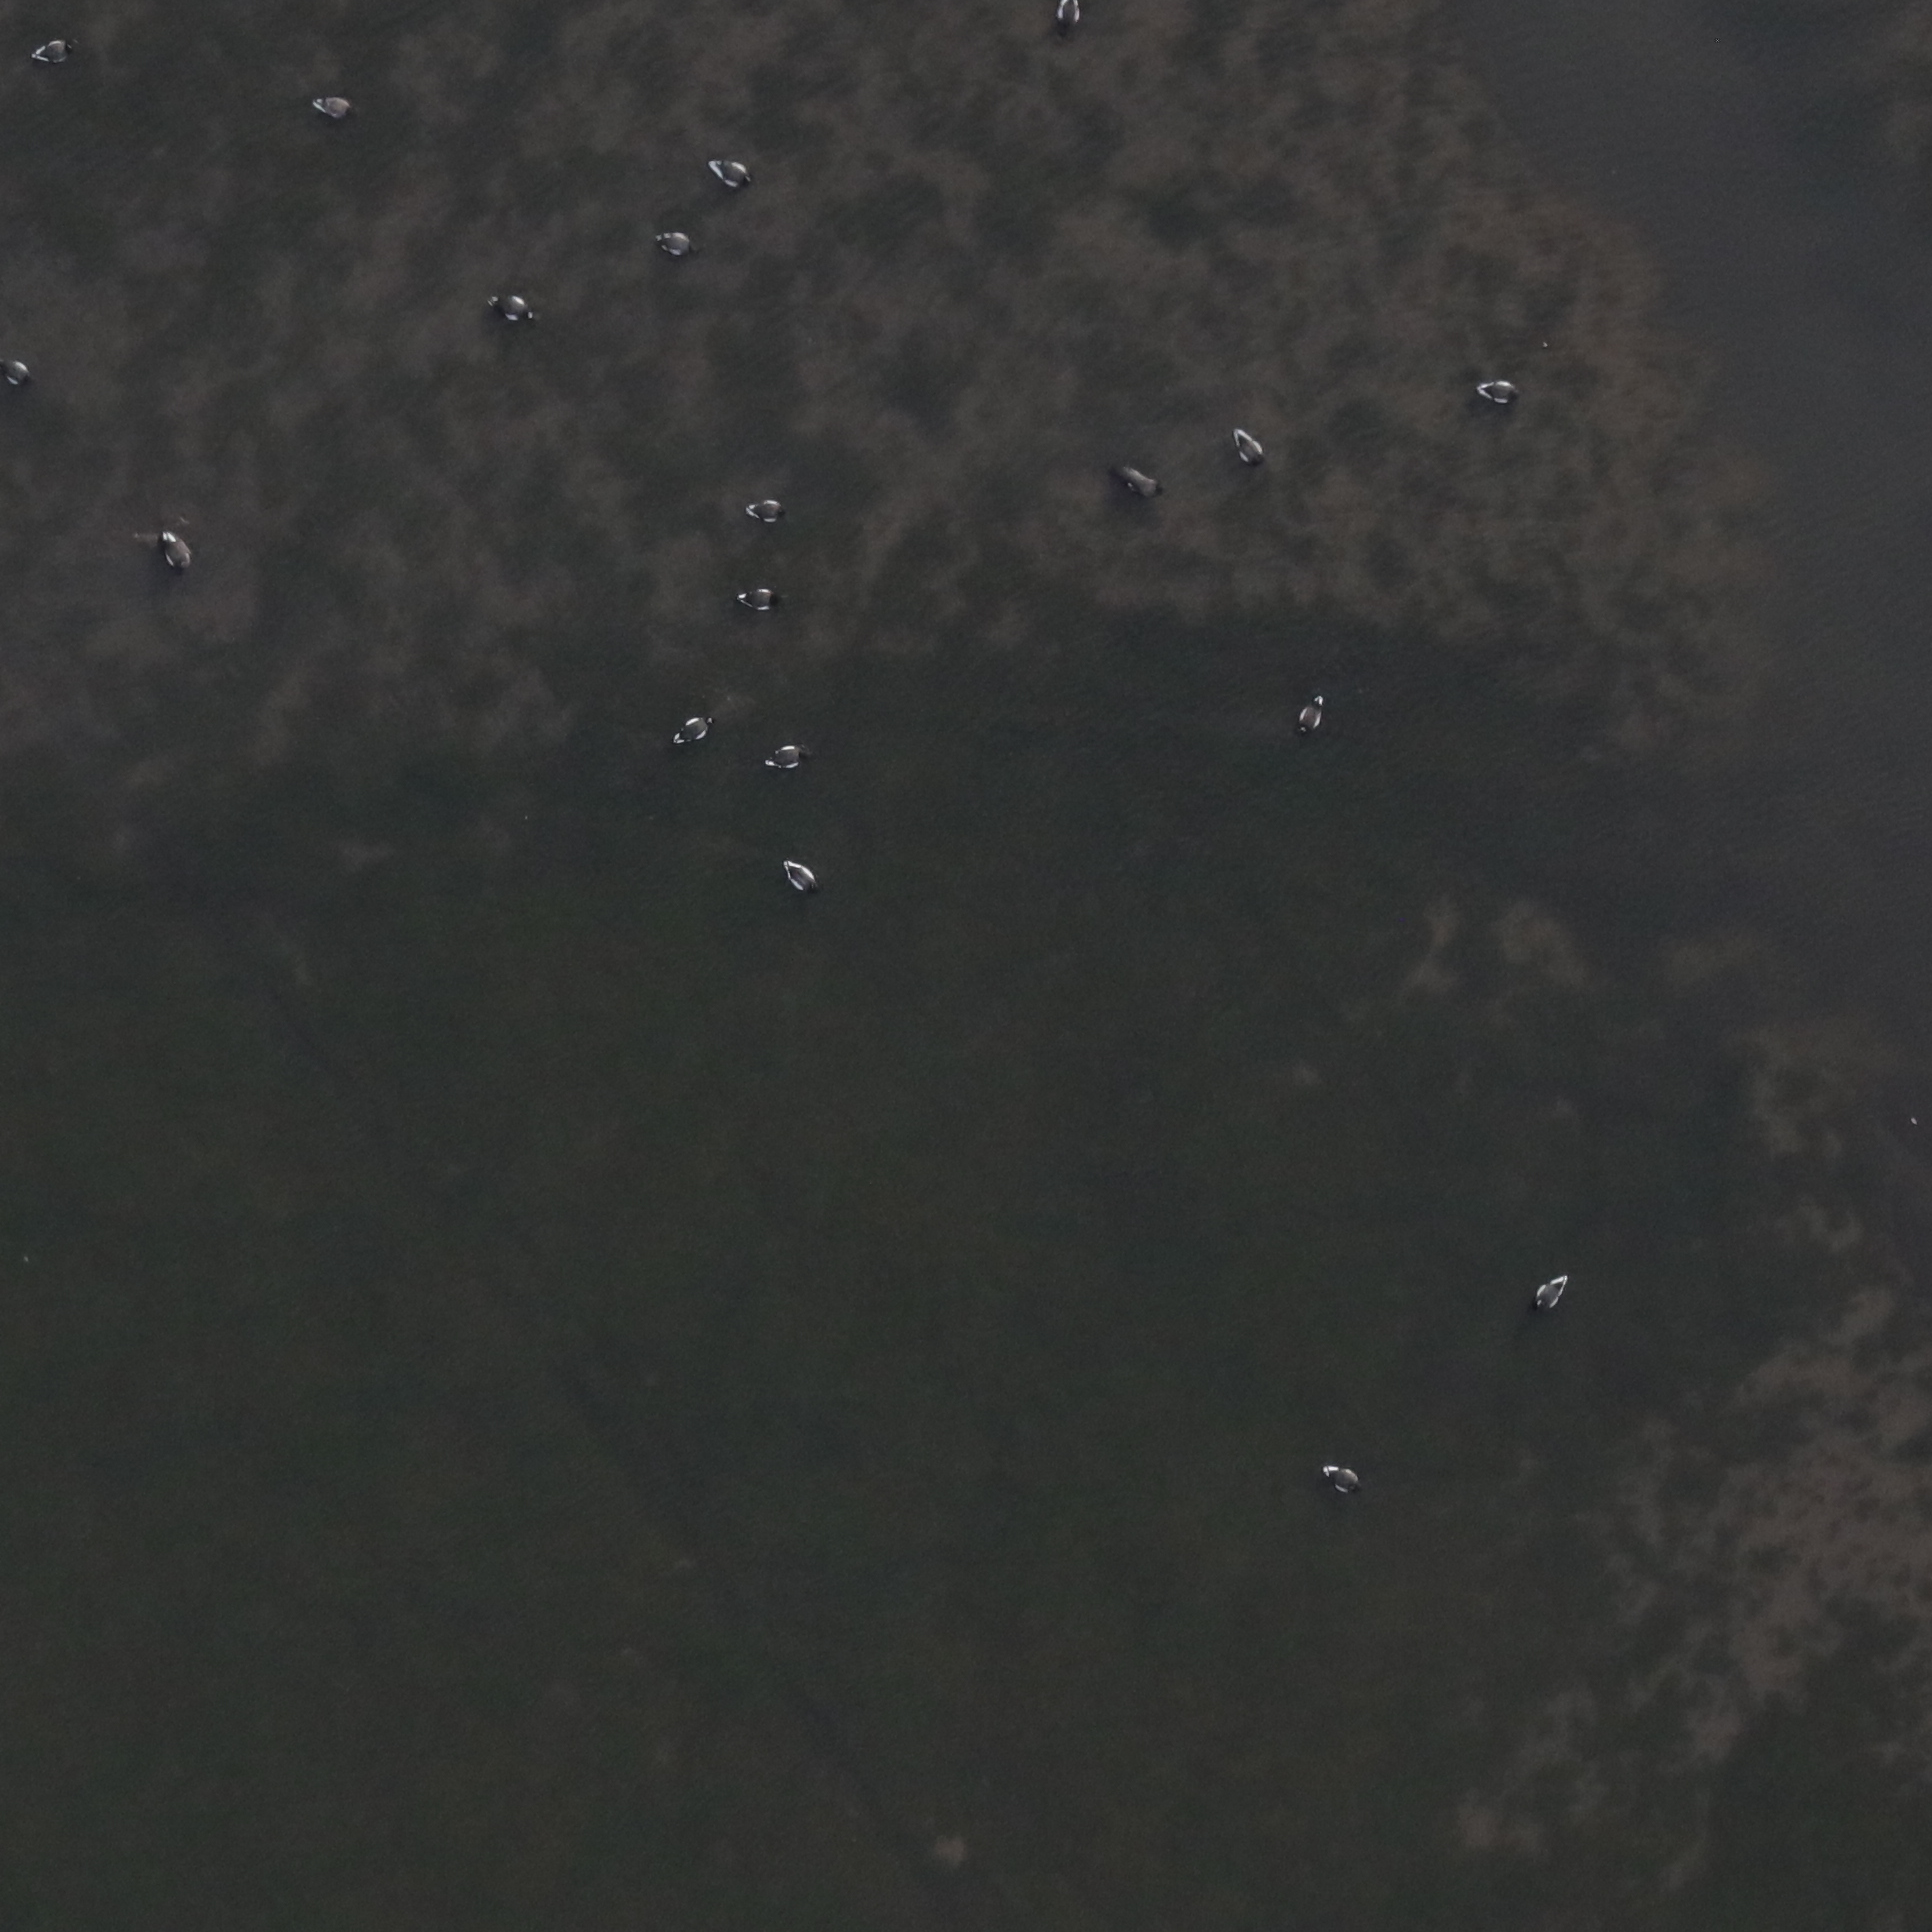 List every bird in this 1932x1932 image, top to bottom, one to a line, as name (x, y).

brant (1067, 10)
brant (55, 53)
brant (336, 107)
brant (733, 173)
brant (677, 243)
brant (515, 308)
brant (16, 372)
brant (1499, 391)
brant (1249, 450)
brant (1139, 483)
brant (769, 512)
brant (176, 552)
brant (760, 600)
brant (1311, 716)
brant (696, 731)
brant (786, 756)
brant (801, 877)
brant (1549, 1294)
brant (1342, 1479)